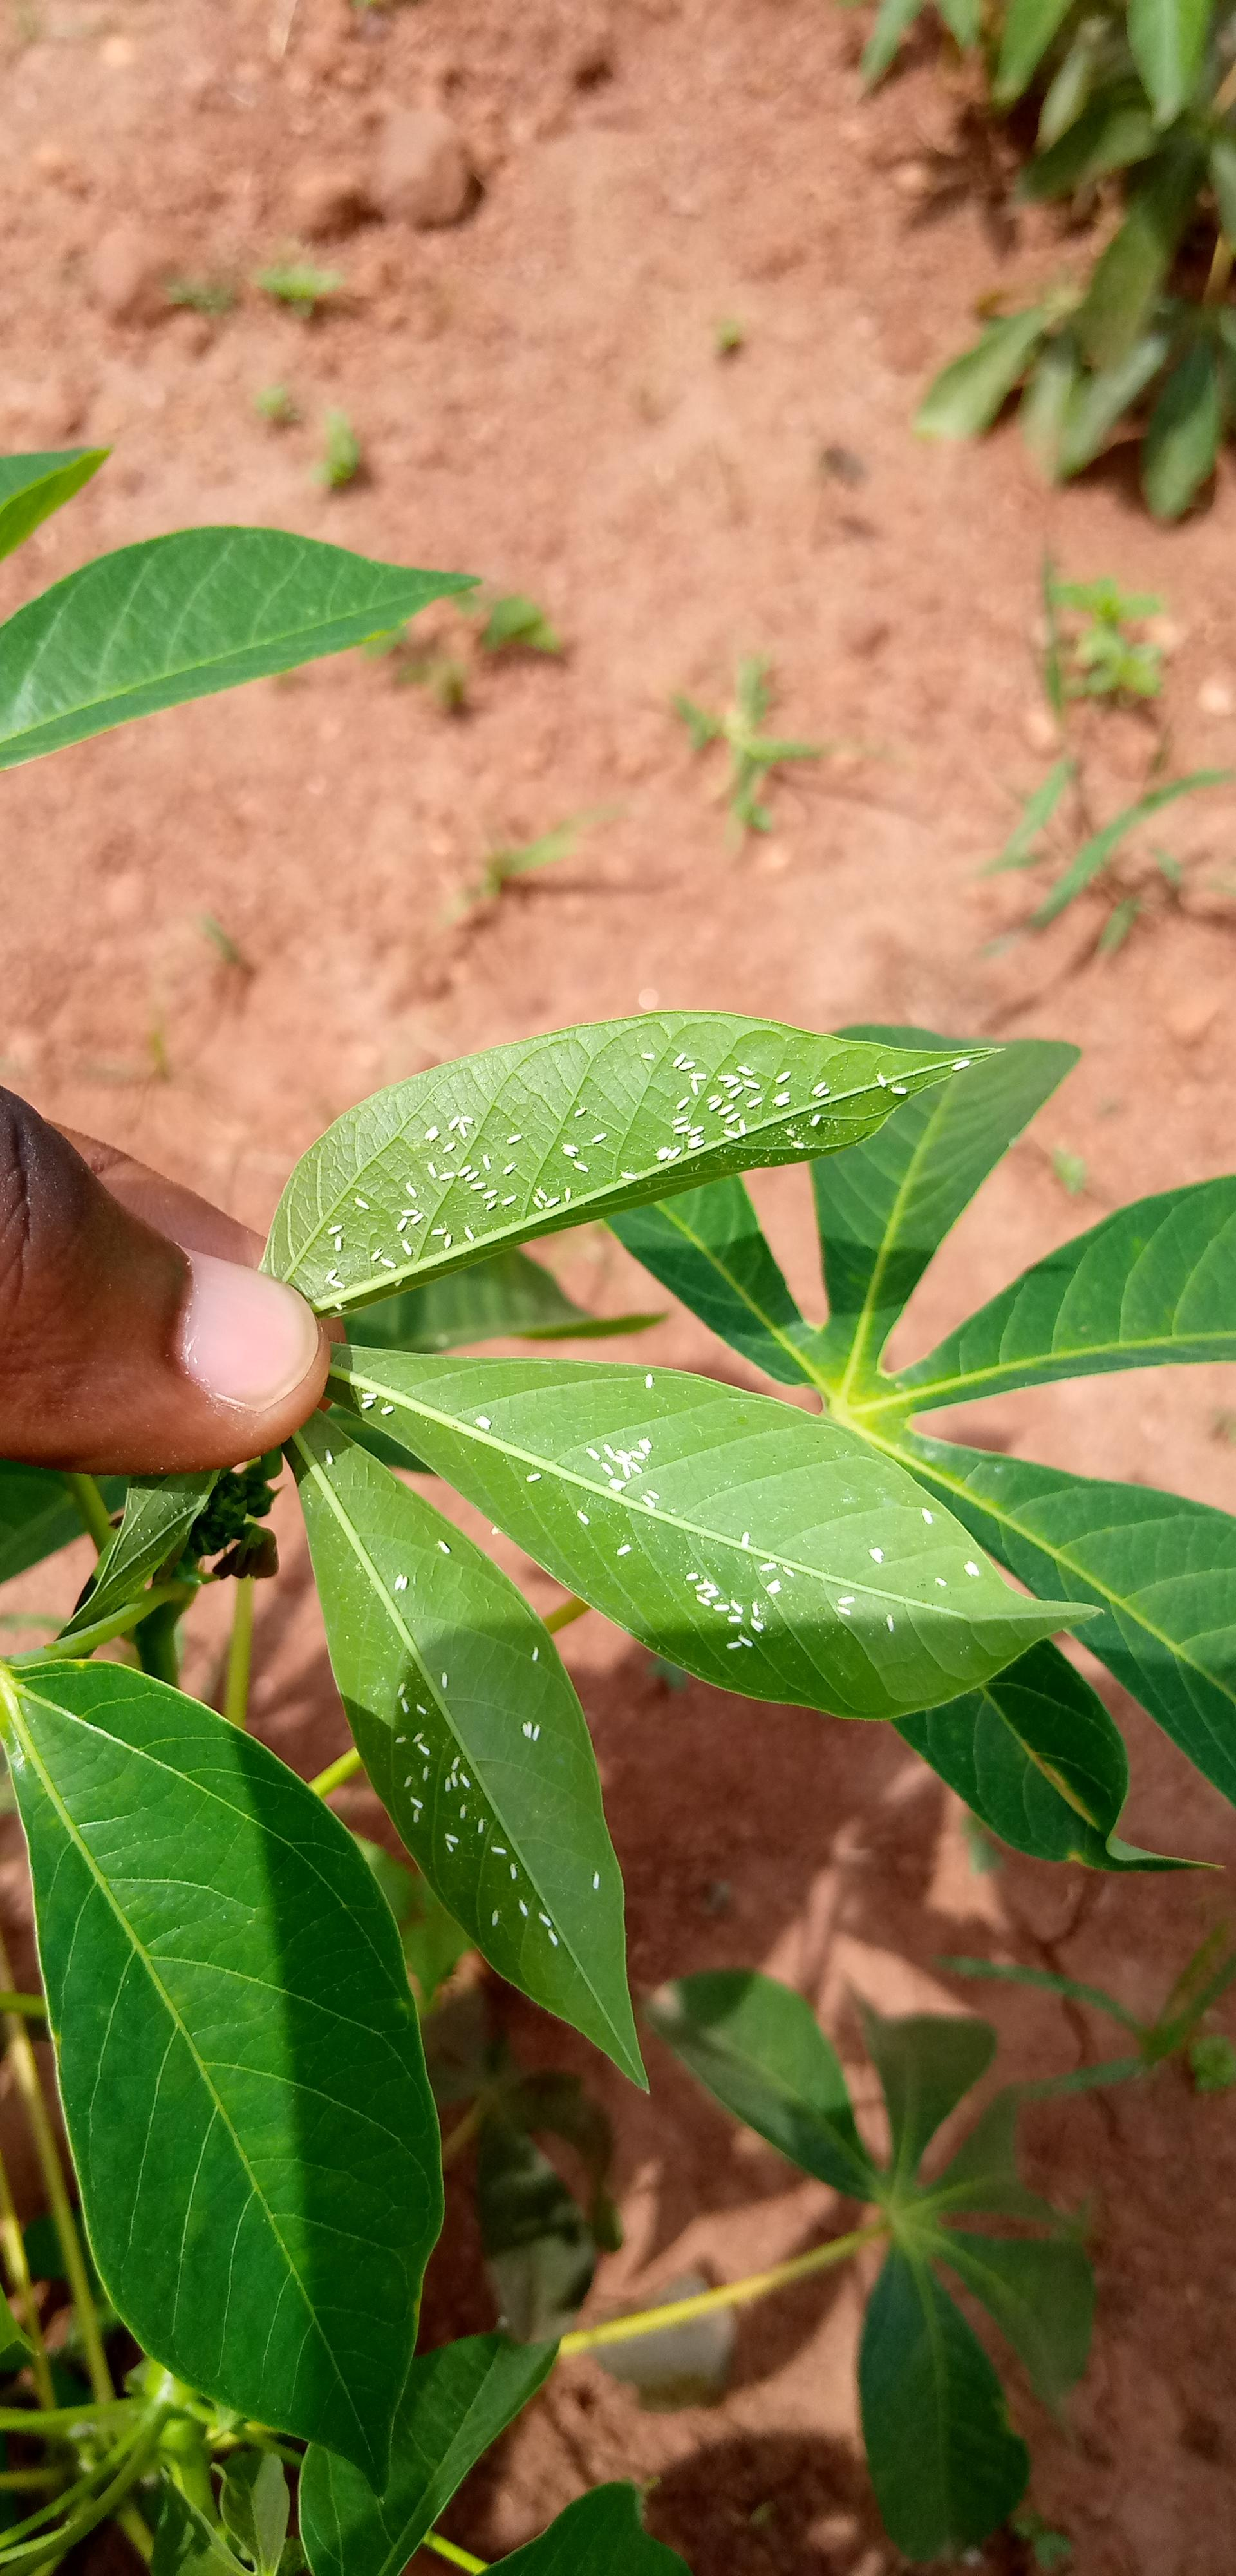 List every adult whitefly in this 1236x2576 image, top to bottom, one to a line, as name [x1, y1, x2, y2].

whitefly [639, 1050, 657, 1062]
whitefly [671, 1052, 687, 1068]
whitefly [950, 1058, 971, 1073]
whitefly [678, 1060, 697, 1072]
whitefly [735, 1065, 754, 1077]
whitefly [772, 1069, 792, 1084]
whitefly [875, 1071, 887, 1088]
whitefly [688, 1072, 707, 1081]
whitefly [716, 1075, 736, 1082]
whitefly [724, 1078, 741, 1089]
whitefly [741, 1078, 762, 1090]
whitefly [690, 1079, 701, 1097]
whitefly [810, 1081, 826, 1096]
whitefly [727, 1086, 744, 1100]
whitefly [890, 1086, 907, 1095]
whitefly [816, 1088, 830, 1099]
whitefly [771, 1091, 791, 1104]
whitefly [706, 1094, 720, 1105]
whitefly [675, 1095, 691, 1110]
whitefly [744, 1097, 763, 1110]
whitefly [706, 1097, 724, 1112]
whitefly [776, 1097, 791, 1108]
whitefly [717, 1104, 735, 1117]
whitefly [571, 1105, 589, 1119]
whitefly [807, 1111, 823, 1128]
whitefly [724, 1112, 741, 1125]
whitefly [447, 1115, 460, 1131]
whitefly [460, 1115, 474, 1125]
whitefly [671, 1115, 689, 1127]
whitefly [738, 1117, 748, 1137]
whitefly [458, 1121, 468, 1140]
whitefly [673, 1124, 691, 1135]
whitefly [424, 1125, 438, 1141]
whitefly [687, 1125, 706, 1137]
whitefly [783, 1128, 796, 1139]
whitefly [721, 1128, 741, 1141]
whitefly [429, 1130, 440, 1143]
whitefly [590, 1131, 610, 1144]
whitefly [503, 1133, 526, 1146]
whitefly [687, 1135, 701, 1144]
whitefly [686, 1139, 705, 1151]
whitefly [789, 1139, 807, 1151]
whitefly [440, 1140, 458, 1155]
whitefly [560, 1143, 579, 1153]
whitefly [654, 1146, 668, 1158]
whitefly [667, 1146, 682, 1161]
whitefly [561, 1148, 576, 1159]
whitefly [657, 1148, 672, 1161]
whitefly [482, 1152, 494, 1172]
whitefly [571, 1158, 590, 1175]
whitefly [426, 1160, 438, 1180]
whitefly [501, 1160, 518, 1176]
whitefly [457, 1164, 473, 1179]
whitefly [464, 1170, 480, 1183]
whitefly [617, 1170, 639, 1183]
whitefly [438, 1171, 456, 1182]
whitefly [404, 1181, 419, 1200]
whitefly [469, 1182, 488, 1191]
whitefly [563, 1184, 572, 1204]
whitefly [535, 1187, 547, 1202]
whitefly [481, 1189, 498, 1201]
whitefly [500, 1195, 518, 1207]
whitefly [532, 1195, 543, 1211]
whitefly [544, 1196, 561, 1208]
whitefly [353, 1197, 371, 1211]
whitefly [485, 1199, 498, 1211]
whitefly [400, 1209, 418, 1217]
whitefly [410, 1211, 424, 1225]
whitefly [395, 1216, 408, 1234]
whitefly [326, 1222, 344, 1235]
whitefly [462, 1223, 476, 1244]
whitefly [428, 1226, 449, 1235]
whitefly [443, 1232, 454, 1250]
whitefly [333, 1234, 343, 1253]
whitefly [400, 1238, 415, 1257]
whitefly [370, 1246, 384, 1262]
whitefly [380, 1256, 397, 1269]
whitefly [323, 1267, 337, 1285]
whitefly [393, 1278, 404, 1287]
whitefly [328, 1279, 346, 1289]
whitefly [333, 1302, 344, 1312]
whitefly [642, 1371, 655, 1390]
whitefly [360, 1390, 378, 1400]
whitefly [360, 1399, 375, 1410]
whitefly [379, 1404, 395, 1416]
whitefly [478, 1415, 491, 1426]
whitefly [474, 1417, 490, 1432]
whitefly [642, 1437, 653, 1449]
whitefly [637, 1439, 651, 1455]
whitefly [603, 1442, 615, 1459]
whitefly [584, 1446, 601, 1461]
whitefly [323, 1447, 334, 1466]
whitefly [615, 1449, 632, 1461]
whitefly [628, 1449, 647, 1461]
whitefly [613, 1456, 627, 1464]
whitefly [626, 1461, 644, 1474]
whitefly [599, 1461, 615, 1476]
whitefly [620, 1463, 633, 1479]
whitefly [525, 1470, 543, 1483]
whitefly [608, 1477, 627, 1488]
whitefly [608, 1482, 622, 1492]
whitefly [644, 1488, 661, 1501]
whitefly [639, 1493, 656, 1510]
whitefly [920, 1505, 935, 1526]
whitefly [575, 1507, 592, 1528]
whitefly [490, 1524, 503, 1537]
whitefly [738, 1528, 751, 1550]
whitefly [435, 1539, 452, 1555]
whitefly [613, 1541, 633, 1557]
whitefly [873, 1546, 885, 1558]
whitefly [867, 1548, 883, 1564]
whitefly [966, 1560, 980, 1577]
whitefly [756, 1560, 778, 1573]
whitefly [962, 1563, 974, 1578]
whitefly [782, 1564, 795, 1578]
whitefly [684, 1572, 700, 1582]
whitefly [393, 1573, 404, 1591]
whitefly [932, 1575, 948, 1587]
whitefly [400, 1575, 408, 1591]
whitefly [766, 1578, 780, 1591]
whitefly [707, 1581, 718, 1590]
whitefly [694, 1584, 706, 1591]
whitefly [769, 1584, 783, 1596]
whitefly [704, 1590, 720, 1598]
whitefly [695, 1594, 711, 1607]
whitefly [836, 1595, 856, 1606]
whitefly [749, 1598, 762, 1616]
whitefly [729, 1598, 744, 1615]
whitefly [712, 1603, 730, 1612]
whitefly [836, 1605, 852, 1616]
whitefly [885, 1612, 895, 1633]
whitefly [726, 1615, 742, 1624]
whitefly [750, 1616, 765, 1630]
whitefly [750, 1620, 762, 1634]
whitefly [737, 1633, 754, 1649]
whitefly [725, 1638, 742, 1651]
whitefly [529, 1644, 541, 1663]
whitefly [440, 1669, 451, 1690]
whitefly [395, 1680, 407, 1697]
whitefly [400, 1696, 411, 1714]
whitefly [415, 1703, 429, 1716]
whitefly [527, 1720, 533, 1740]
whitefly [521, 1721, 529, 1738]
whitefly [532, 1722, 542, 1743]
whitefly [411, 1731, 425, 1743]
whitefly [394, 1734, 407, 1745]
whitefly [415, 1742, 431, 1756]
whitefly [448, 1754, 462, 1770]
whitefly [421, 1765, 430, 1783]
whitefly [450, 1770, 460, 1788]
whitefly [402, 1772, 416, 1790]
whitefly [459, 1772, 473, 1789]
whitefly [444, 1776, 453, 1794]
whitefly [409, 1794, 424, 1810]
whitefly [458, 1802, 467, 1821]
whitefly [411, 1807, 422, 1823]
whitefly [476, 1814, 486, 1834]
whitefly [444, 1832, 460, 1844]
whitefly [445, 1839, 456, 1854]
whitefly [489, 1842, 508, 1857]
whitefly [509, 1859, 520, 1881]
whitefly [590, 1870, 602, 1891]
whitefly [517, 1896, 530, 1917]
whitefly [489, 1906, 500, 1928]
whitefly [537, 1911, 553, 1927]
whitefly [547, 1928, 560, 1948]